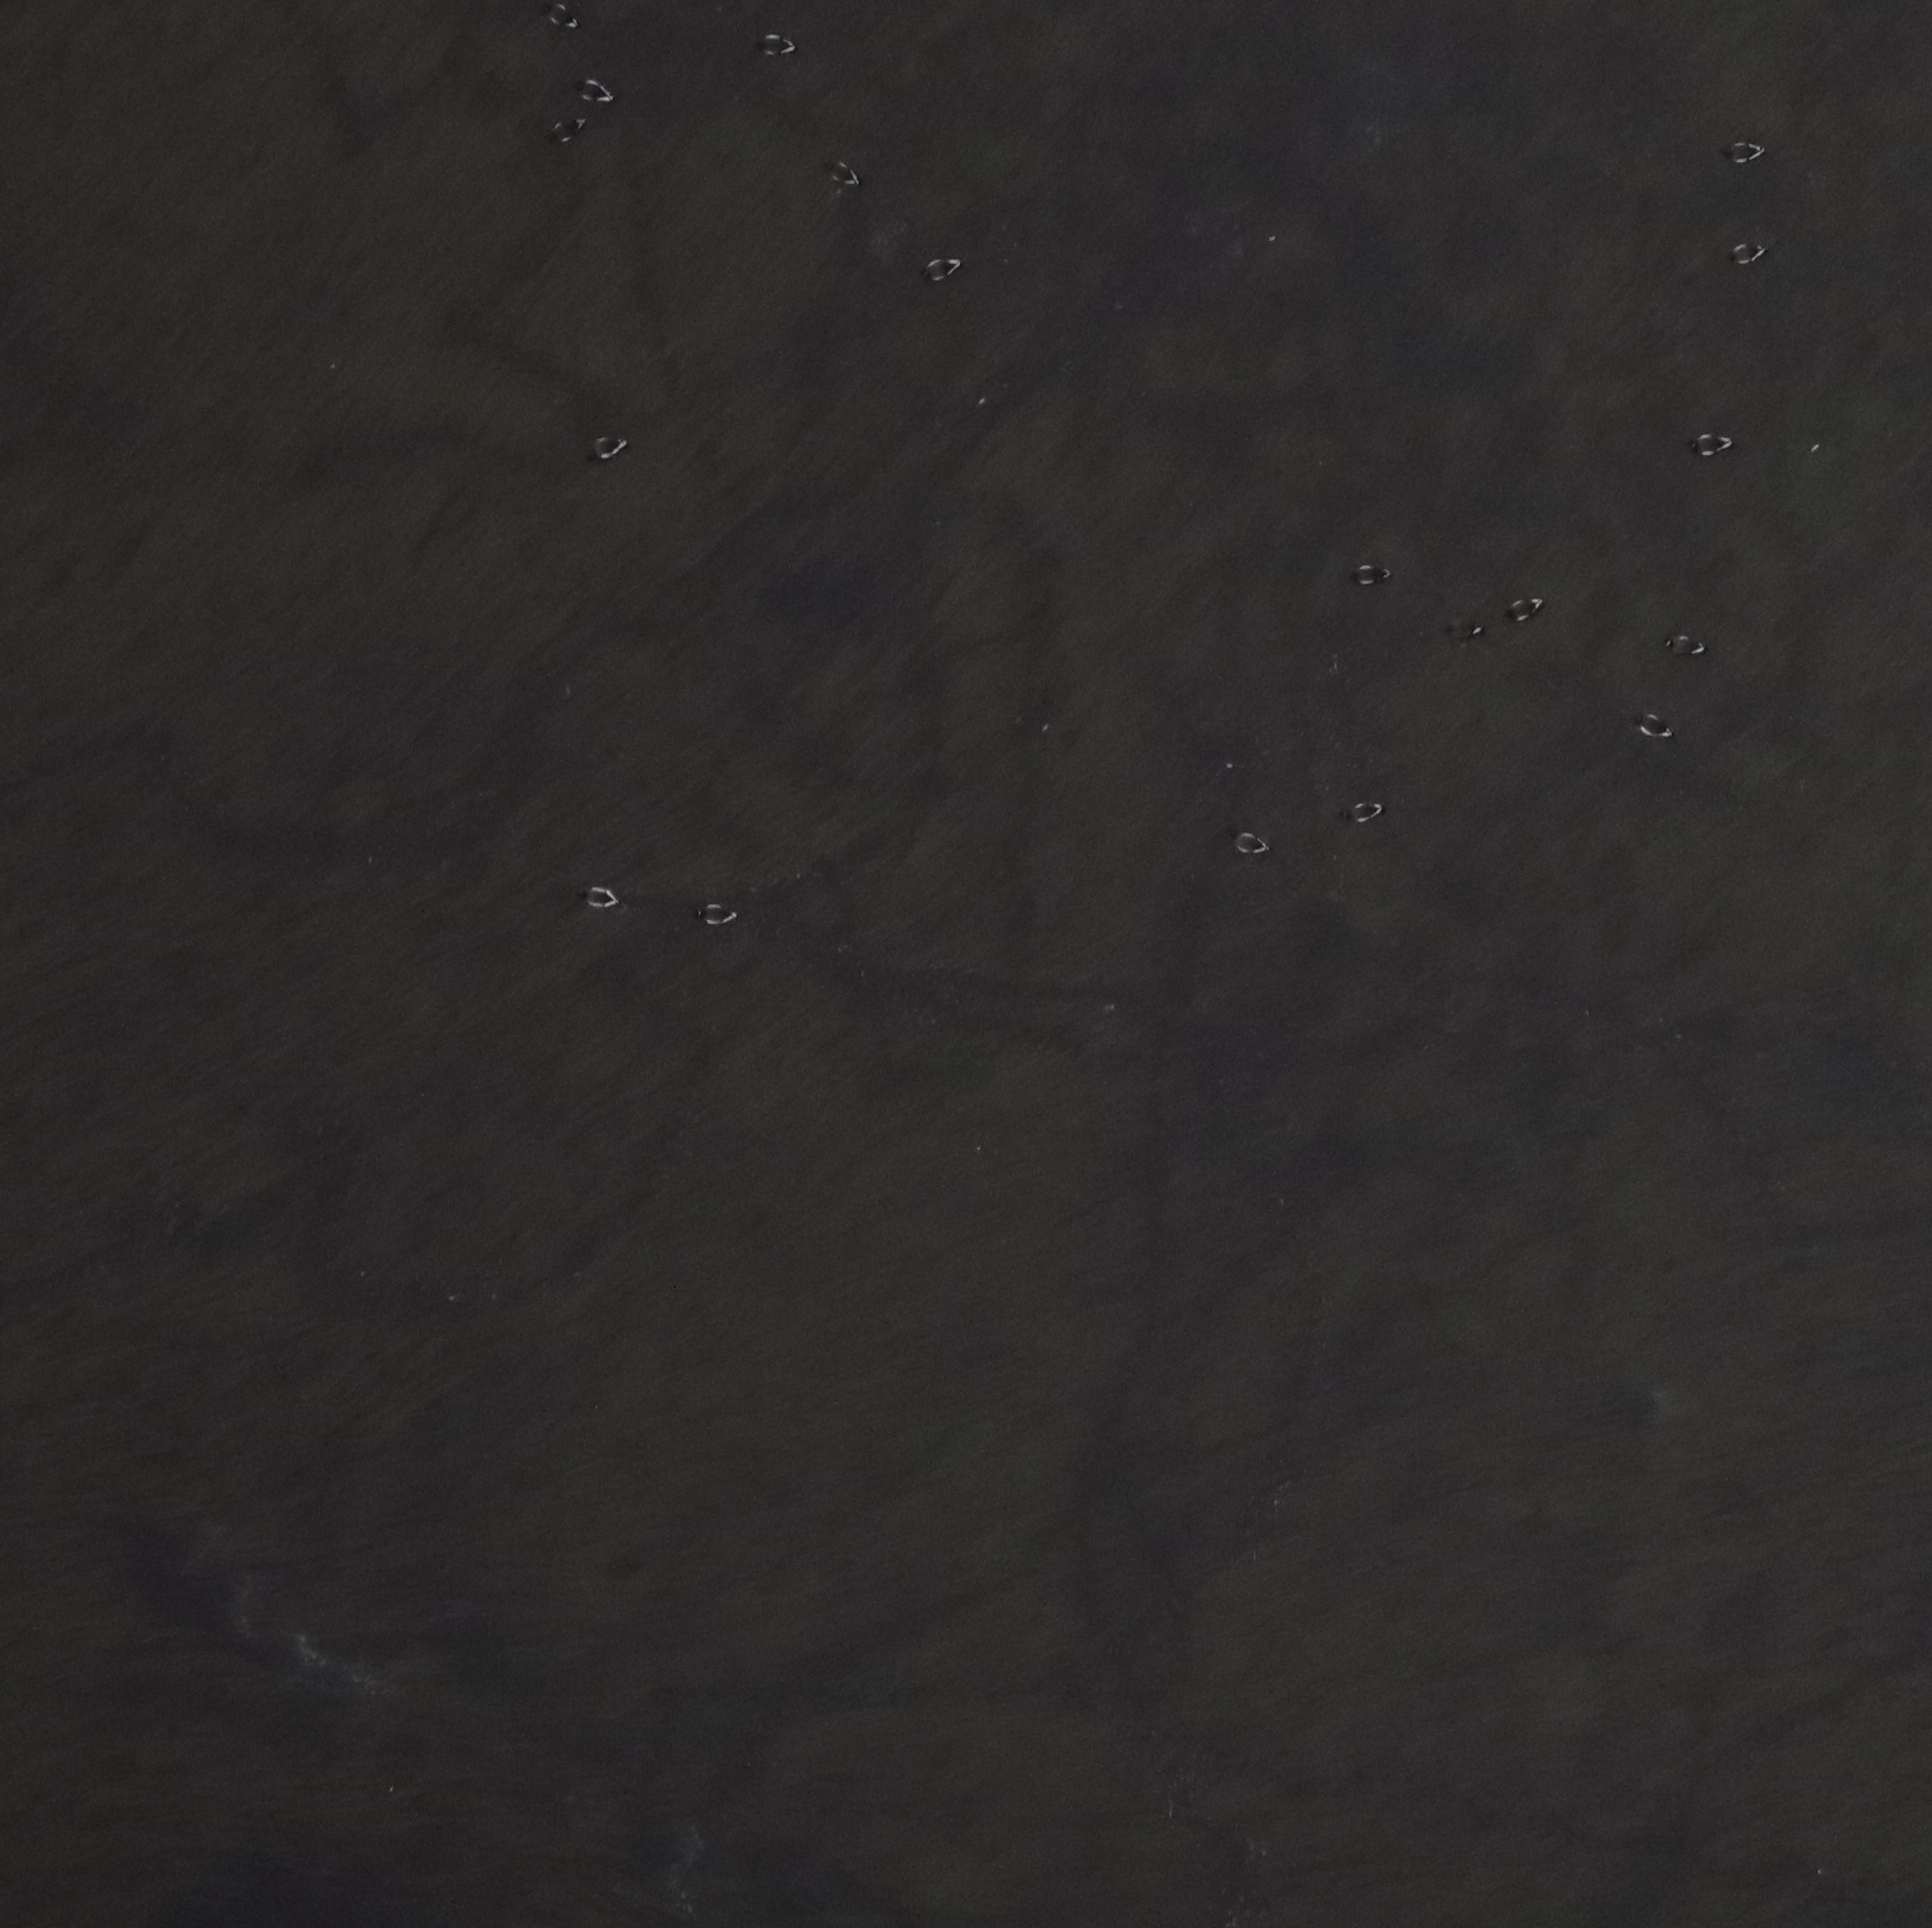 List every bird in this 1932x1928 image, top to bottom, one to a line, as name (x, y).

brant (561, 15)
brant (775, 45)
brant (592, 92)
brant (566, 133)
brant (1743, 152)
brant (843, 172)
brant (1746, 252)
brant (941, 270)
brant (1710, 445)
brant (609, 449)
brant (1370, 574)
brant (1523, 611)
brant (1461, 626)
brant (1689, 645)
brant (1654, 727)
brant (1363, 812)
brant (1247, 843)
brant (599, 898)
brant (717, 915)